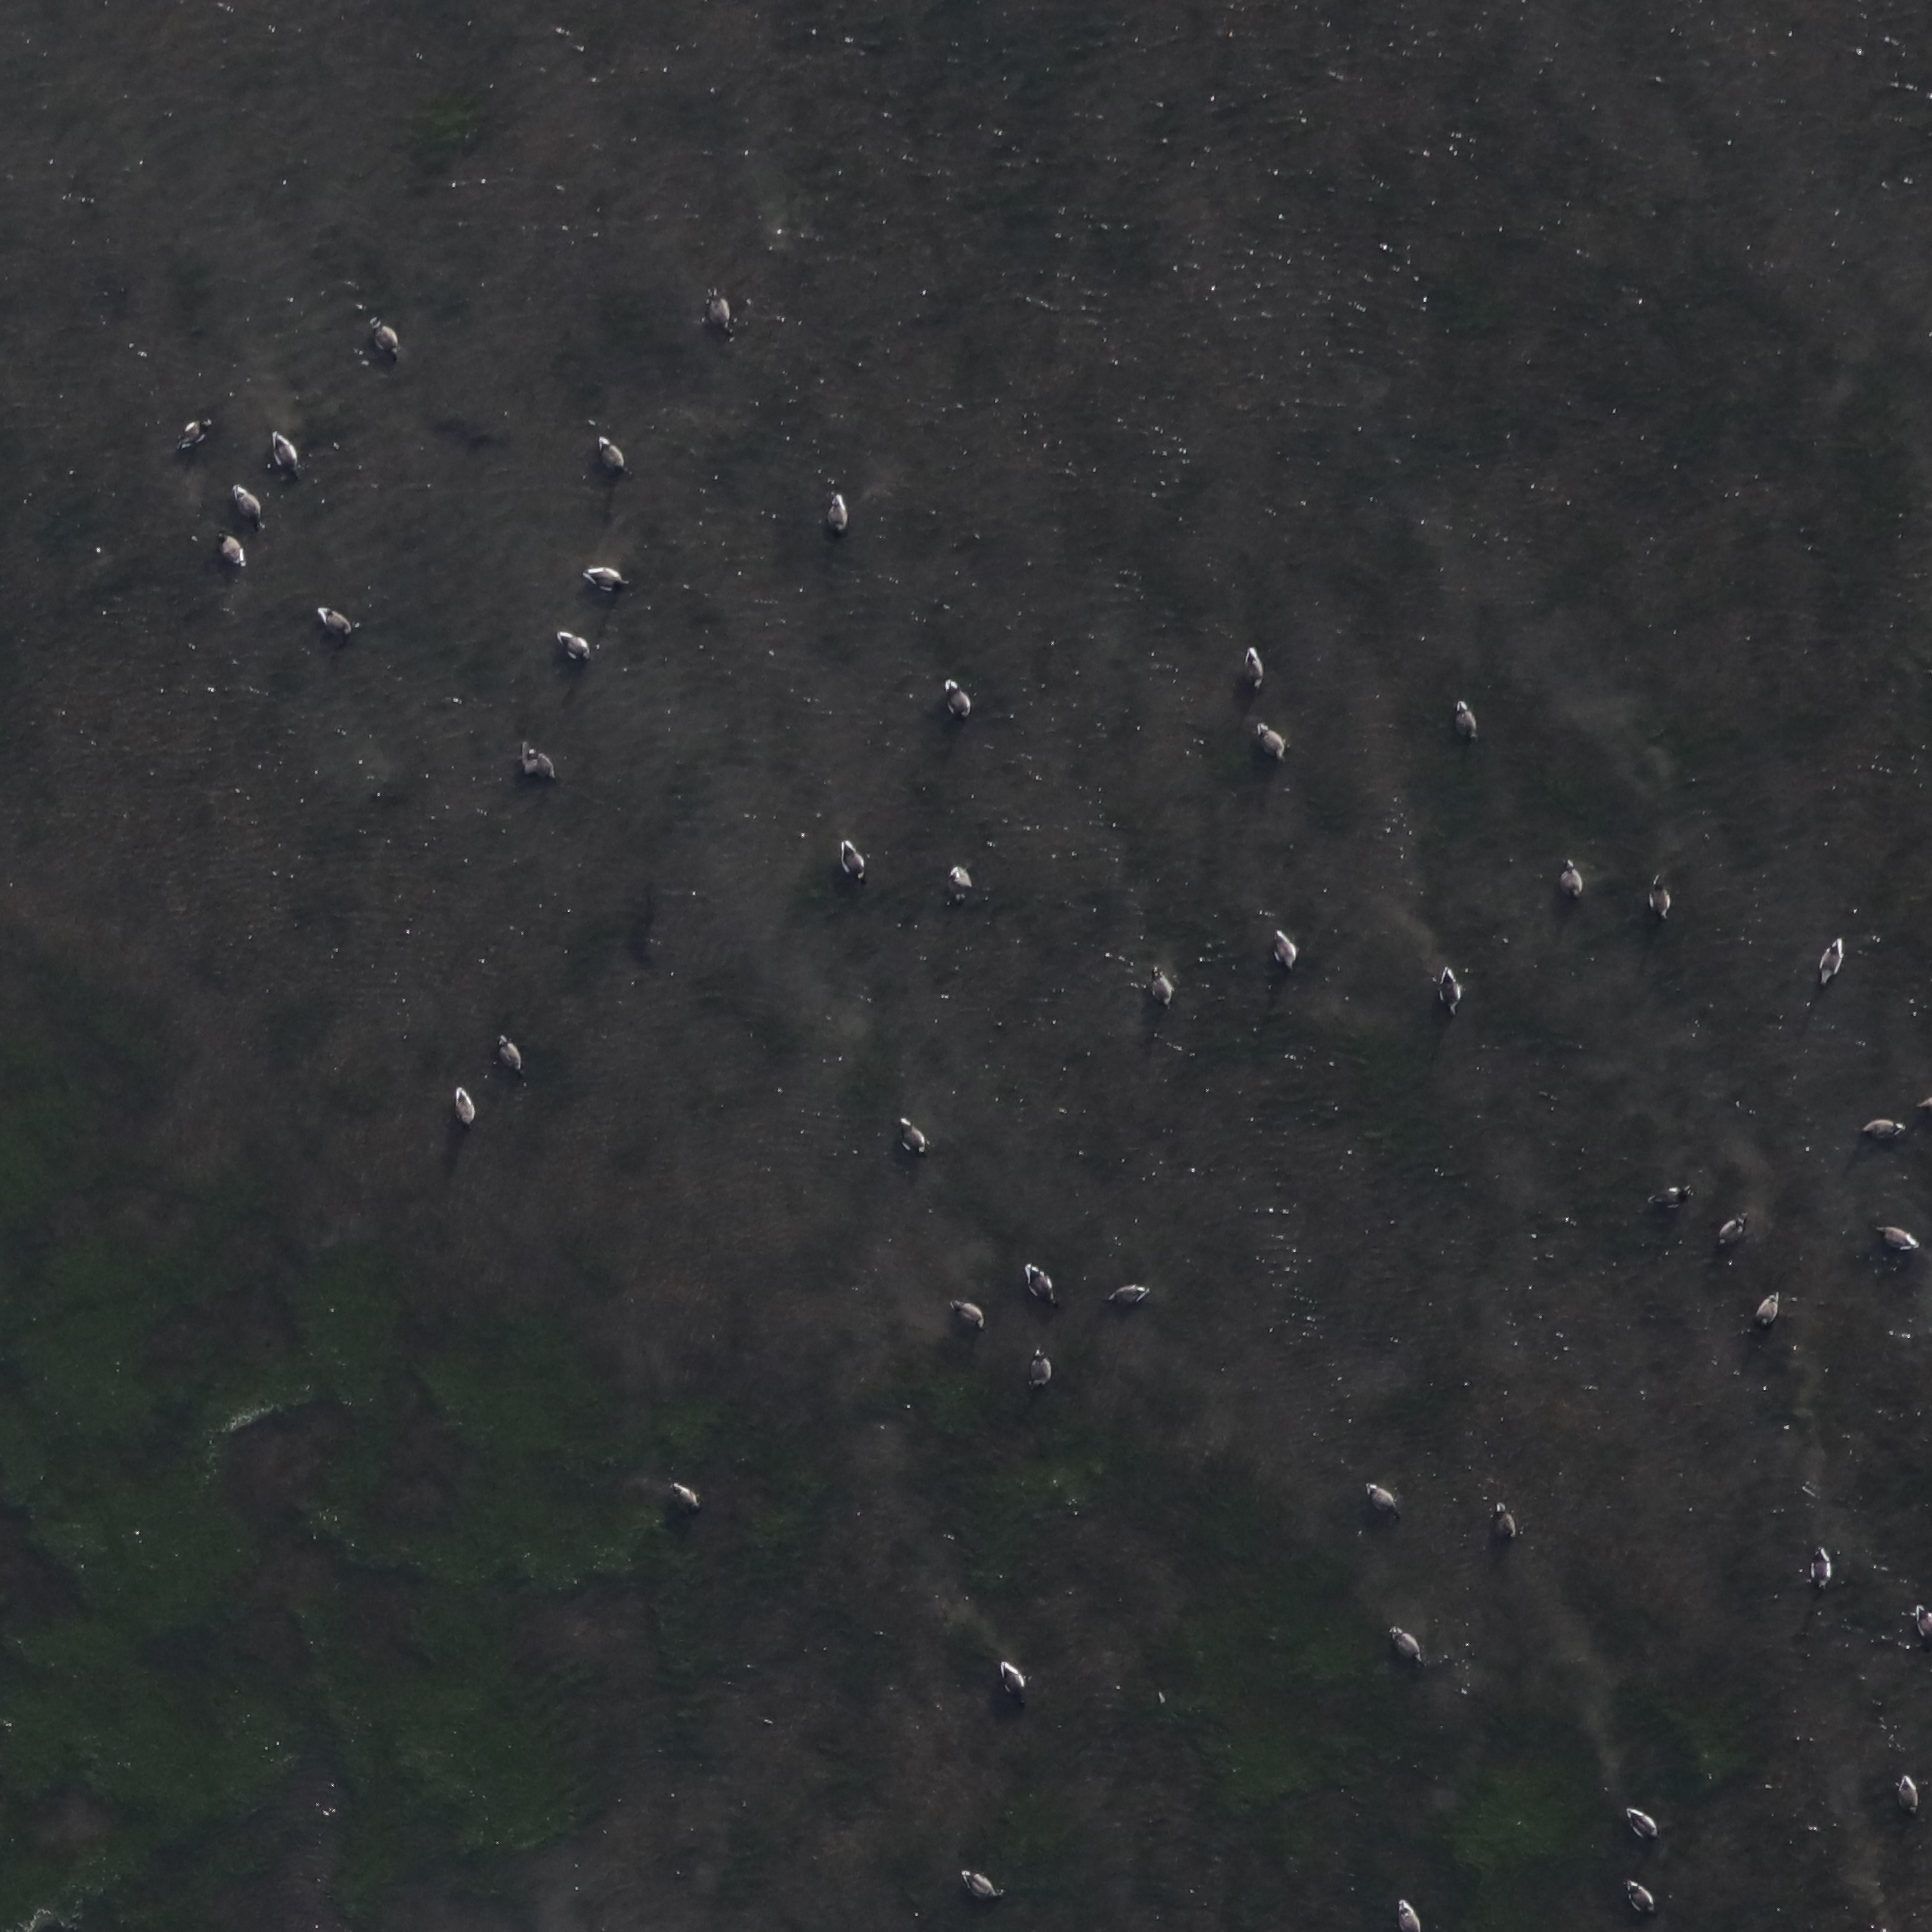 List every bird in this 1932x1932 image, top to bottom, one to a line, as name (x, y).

brant (721, 312)
brant (382, 340)
brant (195, 435)
brant (284, 451)
brant (612, 457)
brant (250, 505)
brant (834, 517)
brant (232, 550)
brant (605, 580)
brant (338, 622)
brant (573, 648)
brant (1251, 670)
brant (956, 701)
brant (1465, 722)
brant (1268, 742)
brant (536, 765)
brant (852, 862)
brant (1572, 880)
brant (962, 883)
brant (1659, 899)
brant (1281, 951)
brant (1832, 963)
brant (1159, 987)
brant (1449, 992)
brant (509, 1054)
brant (464, 1110)
brant (1882, 1129)
brant (912, 1135)
brant (1674, 1198)
brant (1733, 1232)
brant (1897, 1238)
brant (1039, 1285)
brant (1126, 1295)
brant (1768, 1310)
brant (968, 1314)
brant (1040, 1369)
brant (685, 1497)
brant (1382, 1500)
brant (1507, 1519)
brant (1816, 1567)
brant (1924, 1625)
brant (1404, 1645)
brant (1010, 1679)
brant (1906, 1795)
brant (1643, 1826)
brant (979, 1884)
brant (1641, 1898)
brant (1409, 1923)